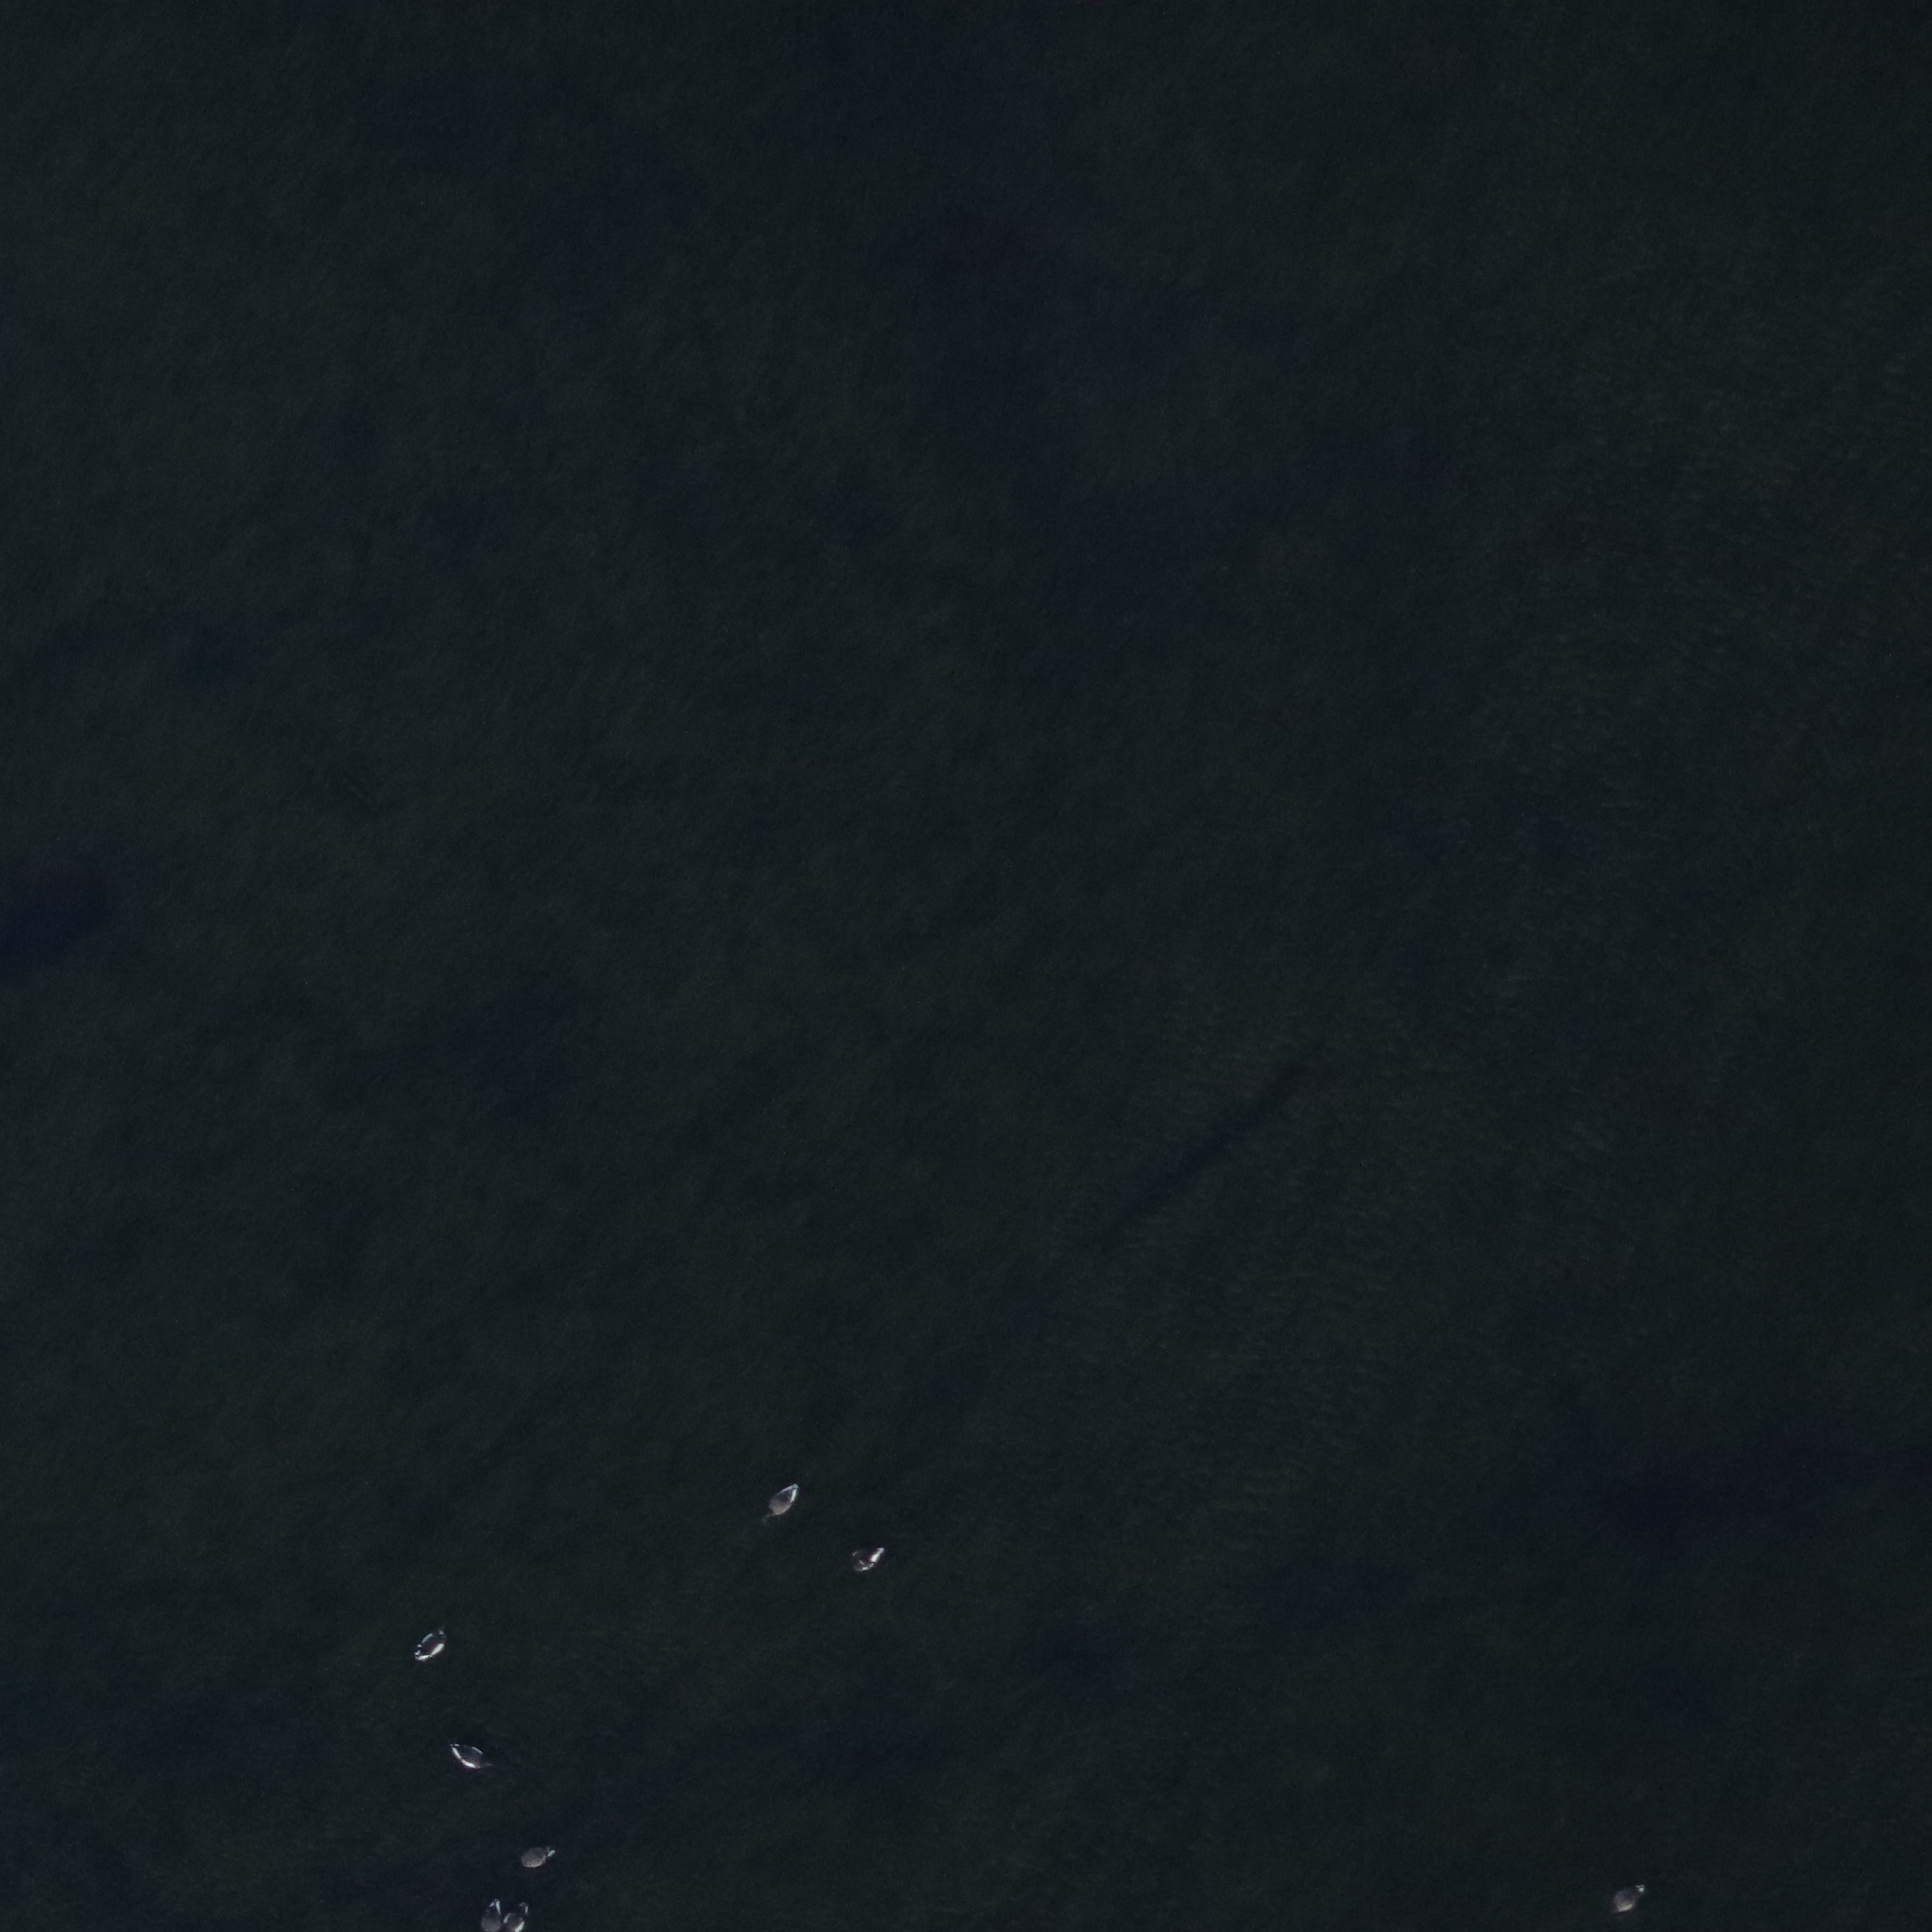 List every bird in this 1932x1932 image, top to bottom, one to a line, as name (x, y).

brant (782, 1502)
brant (866, 1561)
brant (429, 1645)
brant (472, 1756)
brant (535, 1855)
brant (1627, 1898)
brant (490, 1916)
brant (521, 1916)